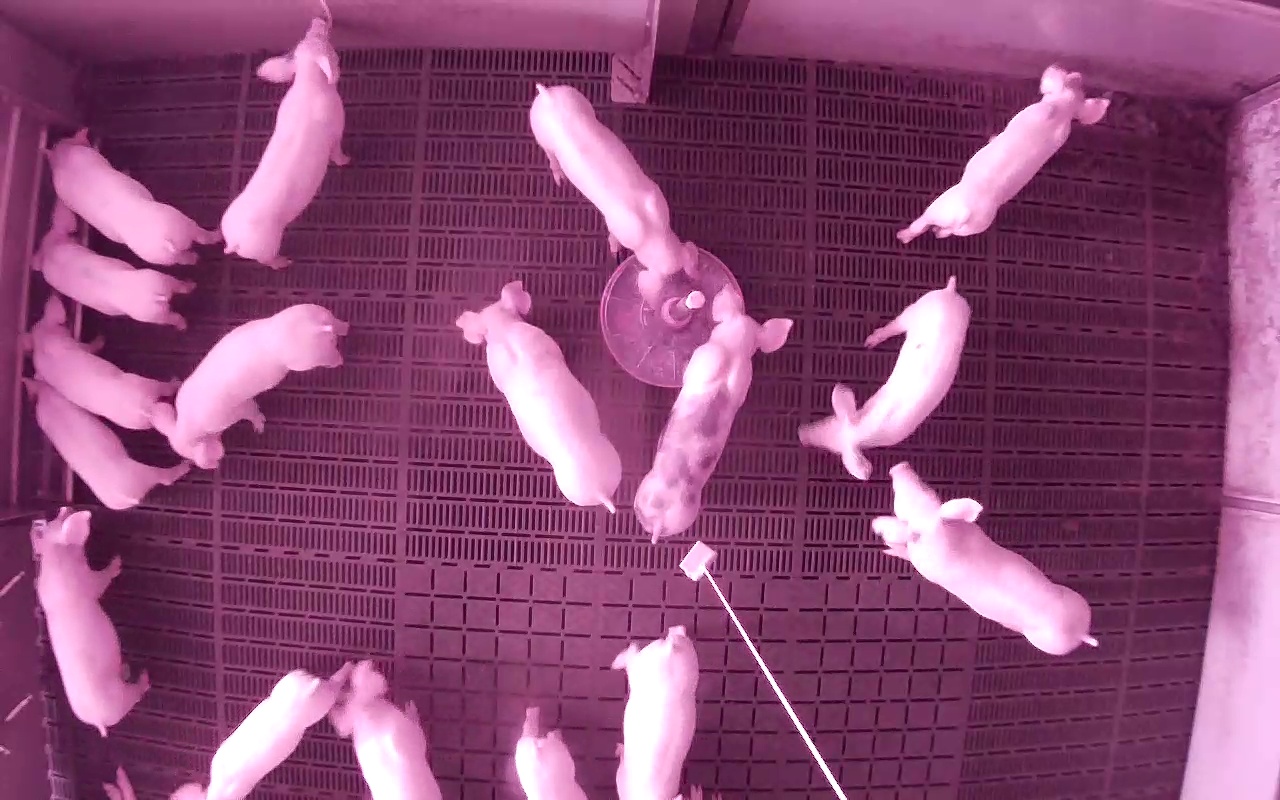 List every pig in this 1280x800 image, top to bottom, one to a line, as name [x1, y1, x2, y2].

pig [222, 18, 351, 269]
pig [897, 65, 1112, 245]
pig [528, 82, 701, 313]
pig [37, 129, 224, 267]
pig [29, 199, 197, 333]
pig [799, 276, 973, 480]
pig [454, 281, 623, 513]
pig [634, 285, 794, 545]
pig [16, 295, 184, 432]
pig [149, 303, 351, 471]
pig [23, 372, 193, 512]
pig [872, 462, 1099, 655]
pig [29, 506, 152, 739]
pig [612, 625, 701, 799]
pig [168, 661, 354, 799]
pig [329, 661, 442, 799]
pig [516, 708, 590, 799]